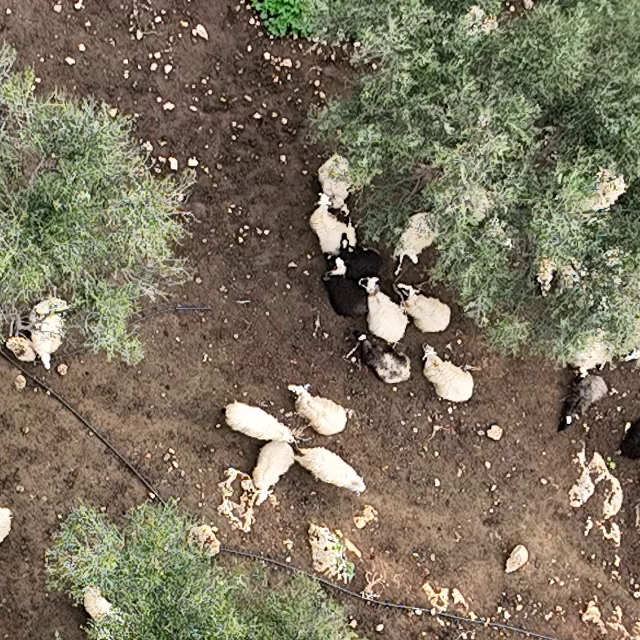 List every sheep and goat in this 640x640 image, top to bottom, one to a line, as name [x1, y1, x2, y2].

sheep [316, 154, 351, 207]
sheep [303, 193, 356, 252]
sheep [393, 213, 440, 274]
sheep [338, 234, 383, 281]
sheep [325, 256, 369, 314]
sheep [357, 276, 412, 342]
sheep [394, 284, 453, 331]
sheep [620, 314, 639, 362]
sheep [565, 328, 620, 374]
sheep [351, 330, 413, 385]
sheep [422, 342, 475, 401]
sheep [559, 376, 606, 429]
sheep [286, 383, 347, 436]
sheep [221, 398, 294, 444]
sheep [619, 418, 639, 455]
sheep [253, 440, 294, 504]
sheep [297, 448, 366, 491]
sheep [0, 507, 12, 569]
sheep [84, 582, 112, 622]